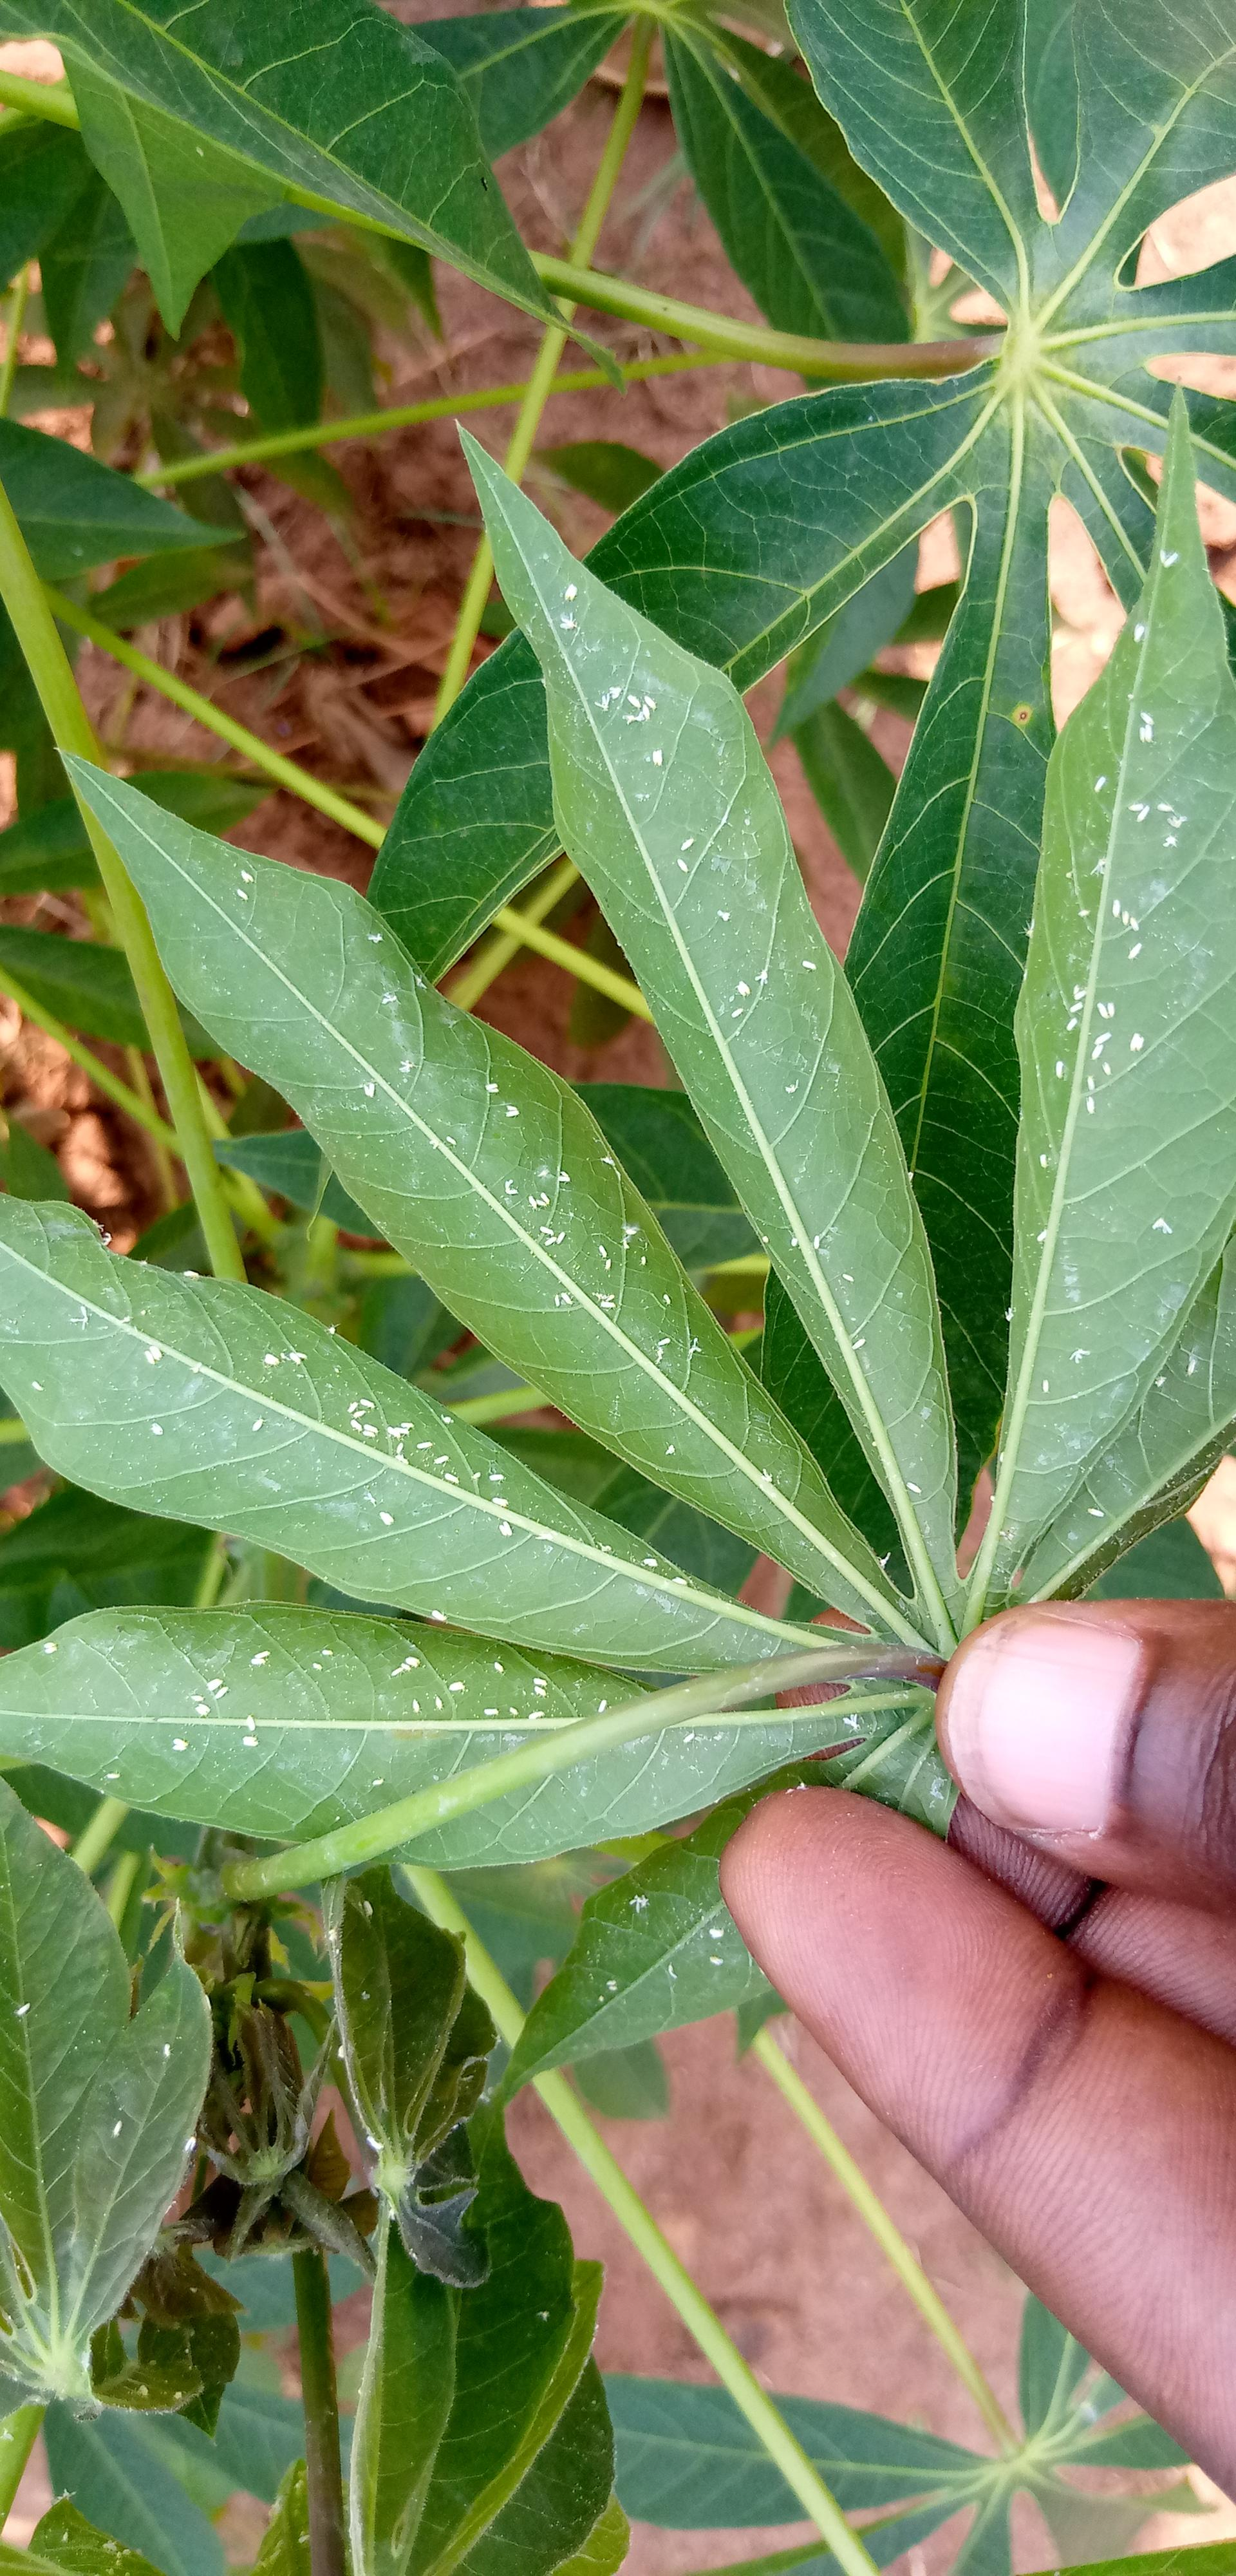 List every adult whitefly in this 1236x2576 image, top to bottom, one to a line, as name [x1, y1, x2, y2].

whitefly [1159, 548, 1167, 564]
whitefly [1163, 551, 1180, 570]
whitefly [563, 582, 579, 602]
whitefly [557, 612, 579, 630]
whitefly [1132, 621, 1147, 646]
whitefly [608, 683, 623, 700]
whitefly [593, 692, 610, 712]
whitefly [626, 694, 642, 709]
whitefly [642, 695, 658, 710]
whitefly [642, 704, 652, 723]
whitefly [1139, 711, 1155, 726]
whitefly [622, 712, 642, 724]
whitefly [1138, 723, 1145, 744]
whitefly [1145, 723, 1154, 745]
whitefly [651, 749, 657, 765]
whitefly [657, 749, 664, 769]
whitefly [1092, 772, 1108, 794]
whitefly [1126, 801, 1144, 812]
whitefly [1156, 802, 1175, 813]
whitefly [1136, 804, 1150, 824]
whitefly [1165, 813, 1189, 829]
whitefly [1160, 834, 1179, 851]
whitefly [679, 836, 696, 853]
whitefly [1090, 856, 1106, 876]
whitefly [675, 857, 689, 873]
whitefly [239, 866, 257, 885]
whitefly [234, 887, 250, 903]
whitefly [1109, 896, 1121, 919]
whitefly [1075, 907, 1091, 919]
whitefly [715, 908, 733, 924]
whitefly [1121, 908, 1130, 927]
whitefly [1130, 916, 1141, 933]
whitefly [366, 931, 384, 945]
whitefly [1126, 940, 1143, 961]
whitefly [801, 960, 818, 972]
whitefly [753, 967, 769, 987]
whitefly [412, 972, 430, 990]
whitefly [738, 981, 751, 996]
whitefly [737, 983, 747, 997]
whitefly [1072, 983, 1079, 995]
whitefly [1074, 989, 1088, 1001]
whitefly [380, 991, 398, 1005]
whitefly [1069, 1000, 1087, 1013]
whitefly [1096, 1001, 1110, 1020]
whitefly [1107, 1001, 1117, 1018]
whitefly [730, 1007, 745, 1019]
whitefly [1066, 1016, 1078, 1033]
whitefly [1129, 1030, 1144, 1053]
whitefly [1094, 1031, 1113, 1043]
whitefly [1091, 1043, 1105, 1062]
whitefly [397, 1057, 417, 1074]
whitefly [1054, 1059, 1065, 1079]
whitefly [1101, 1061, 1113, 1077]
whitefly [1086, 1073, 1096, 1092]
whitefly [782, 1076, 804, 1094]
whitefly [369, 1081, 377, 1098]
whitefly [484, 1082, 499, 1089]
whitefly [363, 1084, 369, 1097]
whitefly [488, 1088, 500, 1094]
whitefly [1085, 1096, 1096, 1116]
whitefly [505, 1104, 519, 1111]
whitefly [505, 1110, 521, 1118]
whitefly [444, 1133, 458, 1146]
whitefly [428, 1138, 440, 1150]
whitefly [1038, 1153, 1051, 1170]
whitefly [598, 1154, 617, 1166]
whitefly [535, 1163, 552, 1180]
whitefly [559, 1170, 571, 1177]
whitefly [908, 1170, 915, 1183]
whitefly [557, 1175, 571, 1182]
whitefly [504, 1178, 519, 1197]
whitefly [540, 1191, 552, 1206]
whitefly [529, 1194, 538, 1211]
whitefly [536, 1200, 547, 1207]
whitefly [1150, 1215, 1174, 1237]
whitefly [621, 1225, 641, 1236]
whitefly [539, 1226, 556, 1235]
whitefly [1036, 1227, 1047, 1242]
whitefly [557, 1231, 566, 1245]
whitefly [101, 1232, 112, 1246]
whitefly [812, 1232, 821, 1251]
whitefly [761, 1234, 771, 1244]
whitefly [543, 1236, 557, 1246]
whitefly [790, 1236, 800, 1247]
whitefly [619, 1238, 632, 1252]
whitefly [598, 1244, 609, 1258]
whitefly [639, 1255, 648, 1267]
whitefly [604, 1257, 613, 1271]
whitefly [182, 1267, 200, 1281]
whitefly [841, 1273, 855, 1283]
whitefly [592, 1291, 608, 1300]
whitefly [560, 1291, 575, 1305]
whitefly [662, 1292, 672, 1305]
whitefly [554, 1293, 560, 1308]
whitefly [608, 1294, 617, 1300]
whitefly [600, 1300, 616, 1309]
whitefly [68, 1303, 89, 1331]
whitefly [1003, 1306, 1015, 1323]
whitefly [324, 1324, 337, 1336]
whitefly [687, 1332, 703, 1358]
whitefly [657, 1336, 673, 1347]
whitefly [851, 1338, 866, 1352]
whitefly [149, 1345, 163, 1361]
whitefly [1069, 1346, 1092, 1365]
whitefly [145, 1349, 156, 1365]
whitefly [279, 1350, 287, 1360]
whitefly [295, 1351, 308, 1360]
whitefly [289, 1352, 301, 1365]
whitefly [266, 1353, 279, 1363]
whitefly [264, 1357, 276, 1365]
whitefly [1186, 1358, 1198, 1377]
whitefly [189, 1361, 203, 1374]
whitefly [1154, 1374, 1168, 1388]
whitefly [1040, 1378, 1052, 1395]
whitefly [31, 1381, 44, 1392]
whitefly [360, 1398, 376, 1410]
whitefly [347, 1401, 358, 1414]
whitefly [353, 1410, 366, 1417]
whitefly [440, 1413, 453, 1426]
whitefly [250, 1415, 267, 1433]
whitefly [350, 1419, 362, 1431]
whitefly [400, 1420, 414, 1428]
whitefly [151, 1421, 165, 1436]
whitefly [363, 1423, 379, 1434]
whitefly [387, 1425, 400, 1439]
whitefly [395, 1426, 411, 1435]
whitefly [361, 1430, 375, 1438]
whitefly [415, 1438, 433, 1450]
whitefly [395, 1441, 403, 1454]
whitefly [662, 1441, 678, 1456]
whitefly [999, 1450, 1004, 1463]
whitefly [394, 1454, 409, 1466]
whitefly [434, 1454, 449, 1464]
whitefly [760, 1466, 772, 1489]
whitefly [471, 1470, 481, 1481]
whitefly [488, 1472, 505, 1482]
whitefly [445, 1472, 459, 1485]
whitefly [905, 1481, 922, 1495]
whitefly [491, 1496, 510, 1508]
whitefly [1085, 1506, 1105, 1519]
whitefly [380, 1511, 395, 1526]
whitefly [503, 1520, 512, 1537]
whitefly [499, 1524, 507, 1536]
whitefly [534, 1528, 554, 1543]
whitefly [597, 1541, 613, 1553]
whitefly [876, 1549, 891, 1569]
whitefly [642, 1557, 659, 1568]
whitefly [671, 1574, 688, 1586]
whitefly [431, 1607, 449, 1622]
whitefly [43, 1641, 58, 1648]
whitefly [45, 1646, 57, 1656]
whitefly [321, 1648, 333, 1656]
whitefly [254, 1649, 272, 1658]
whitefly [405, 1655, 421, 1669]
whitefly [250, 1658, 267, 1666]
whitefly [493, 1661, 505, 1674]
whitefly [312, 1662, 323, 1672]
whitefly [400, 1662, 411, 1672]
whitefly [390, 1667, 402, 1678]
whitefly [532, 1676, 548, 1685]
whitefly [205, 1680, 224, 1692]
whitefly [448, 1680, 465, 1693]
whitefly [215, 1685, 229, 1700]
whitefly [534, 1685, 547, 1699]
whitefly [189, 1694, 205, 1701]
whitefly [434, 1694, 444, 1710]
whitefly [411, 1697, 421, 1714]
whitefly [597, 1698, 606, 1713]
whitefly [198, 1703, 211, 1713]
whitefly [194, 1706, 208, 1716]
whitefly [507, 1706, 520, 1716]
whitefly [483, 1707, 500, 1717]
whitefly [527, 1710, 543, 1719]
whitefly [246, 1714, 258, 1730]
whitefly [841, 1714, 859, 1734]
whitefly [683, 1732, 695, 1744]
whitefly [241, 1735, 257, 1741]
whitefly [173, 1736, 188, 1745]
whitefly [243, 1740, 259, 1747]
whitefly [173, 1745, 188, 1752]
whitefly [106, 1772, 122, 1781]
whitefly [370, 1774, 386, 1788]
whitefly [795, 1779, 805, 1791]
whitefly [784, 1788, 794, 1795]
whitefly [627, 1891, 650, 1914]
whitefly [362, 1898, 375, 1918]
whitefly [708, 1926, 726, 1940]
whitefly [326, 1927, 339, 1944]
whitefly [707, 1953, 725, 1967]
whitefly [605, 1978, 617, 1986]
whitefly [607, 1985, 618, 1992]
whitefly [14, 2001, 33, 2017]
whitefly [162, 2041, 174, 2060]
whitefly [336, 2043, 348, 2059]
whitefly [111, 2117, 125, 2139]
whitefly [183, 2133, 197, 2155]
whitefly [364, 2134, 383, 2152]
whitefly [536, 2309, 552, 2323]